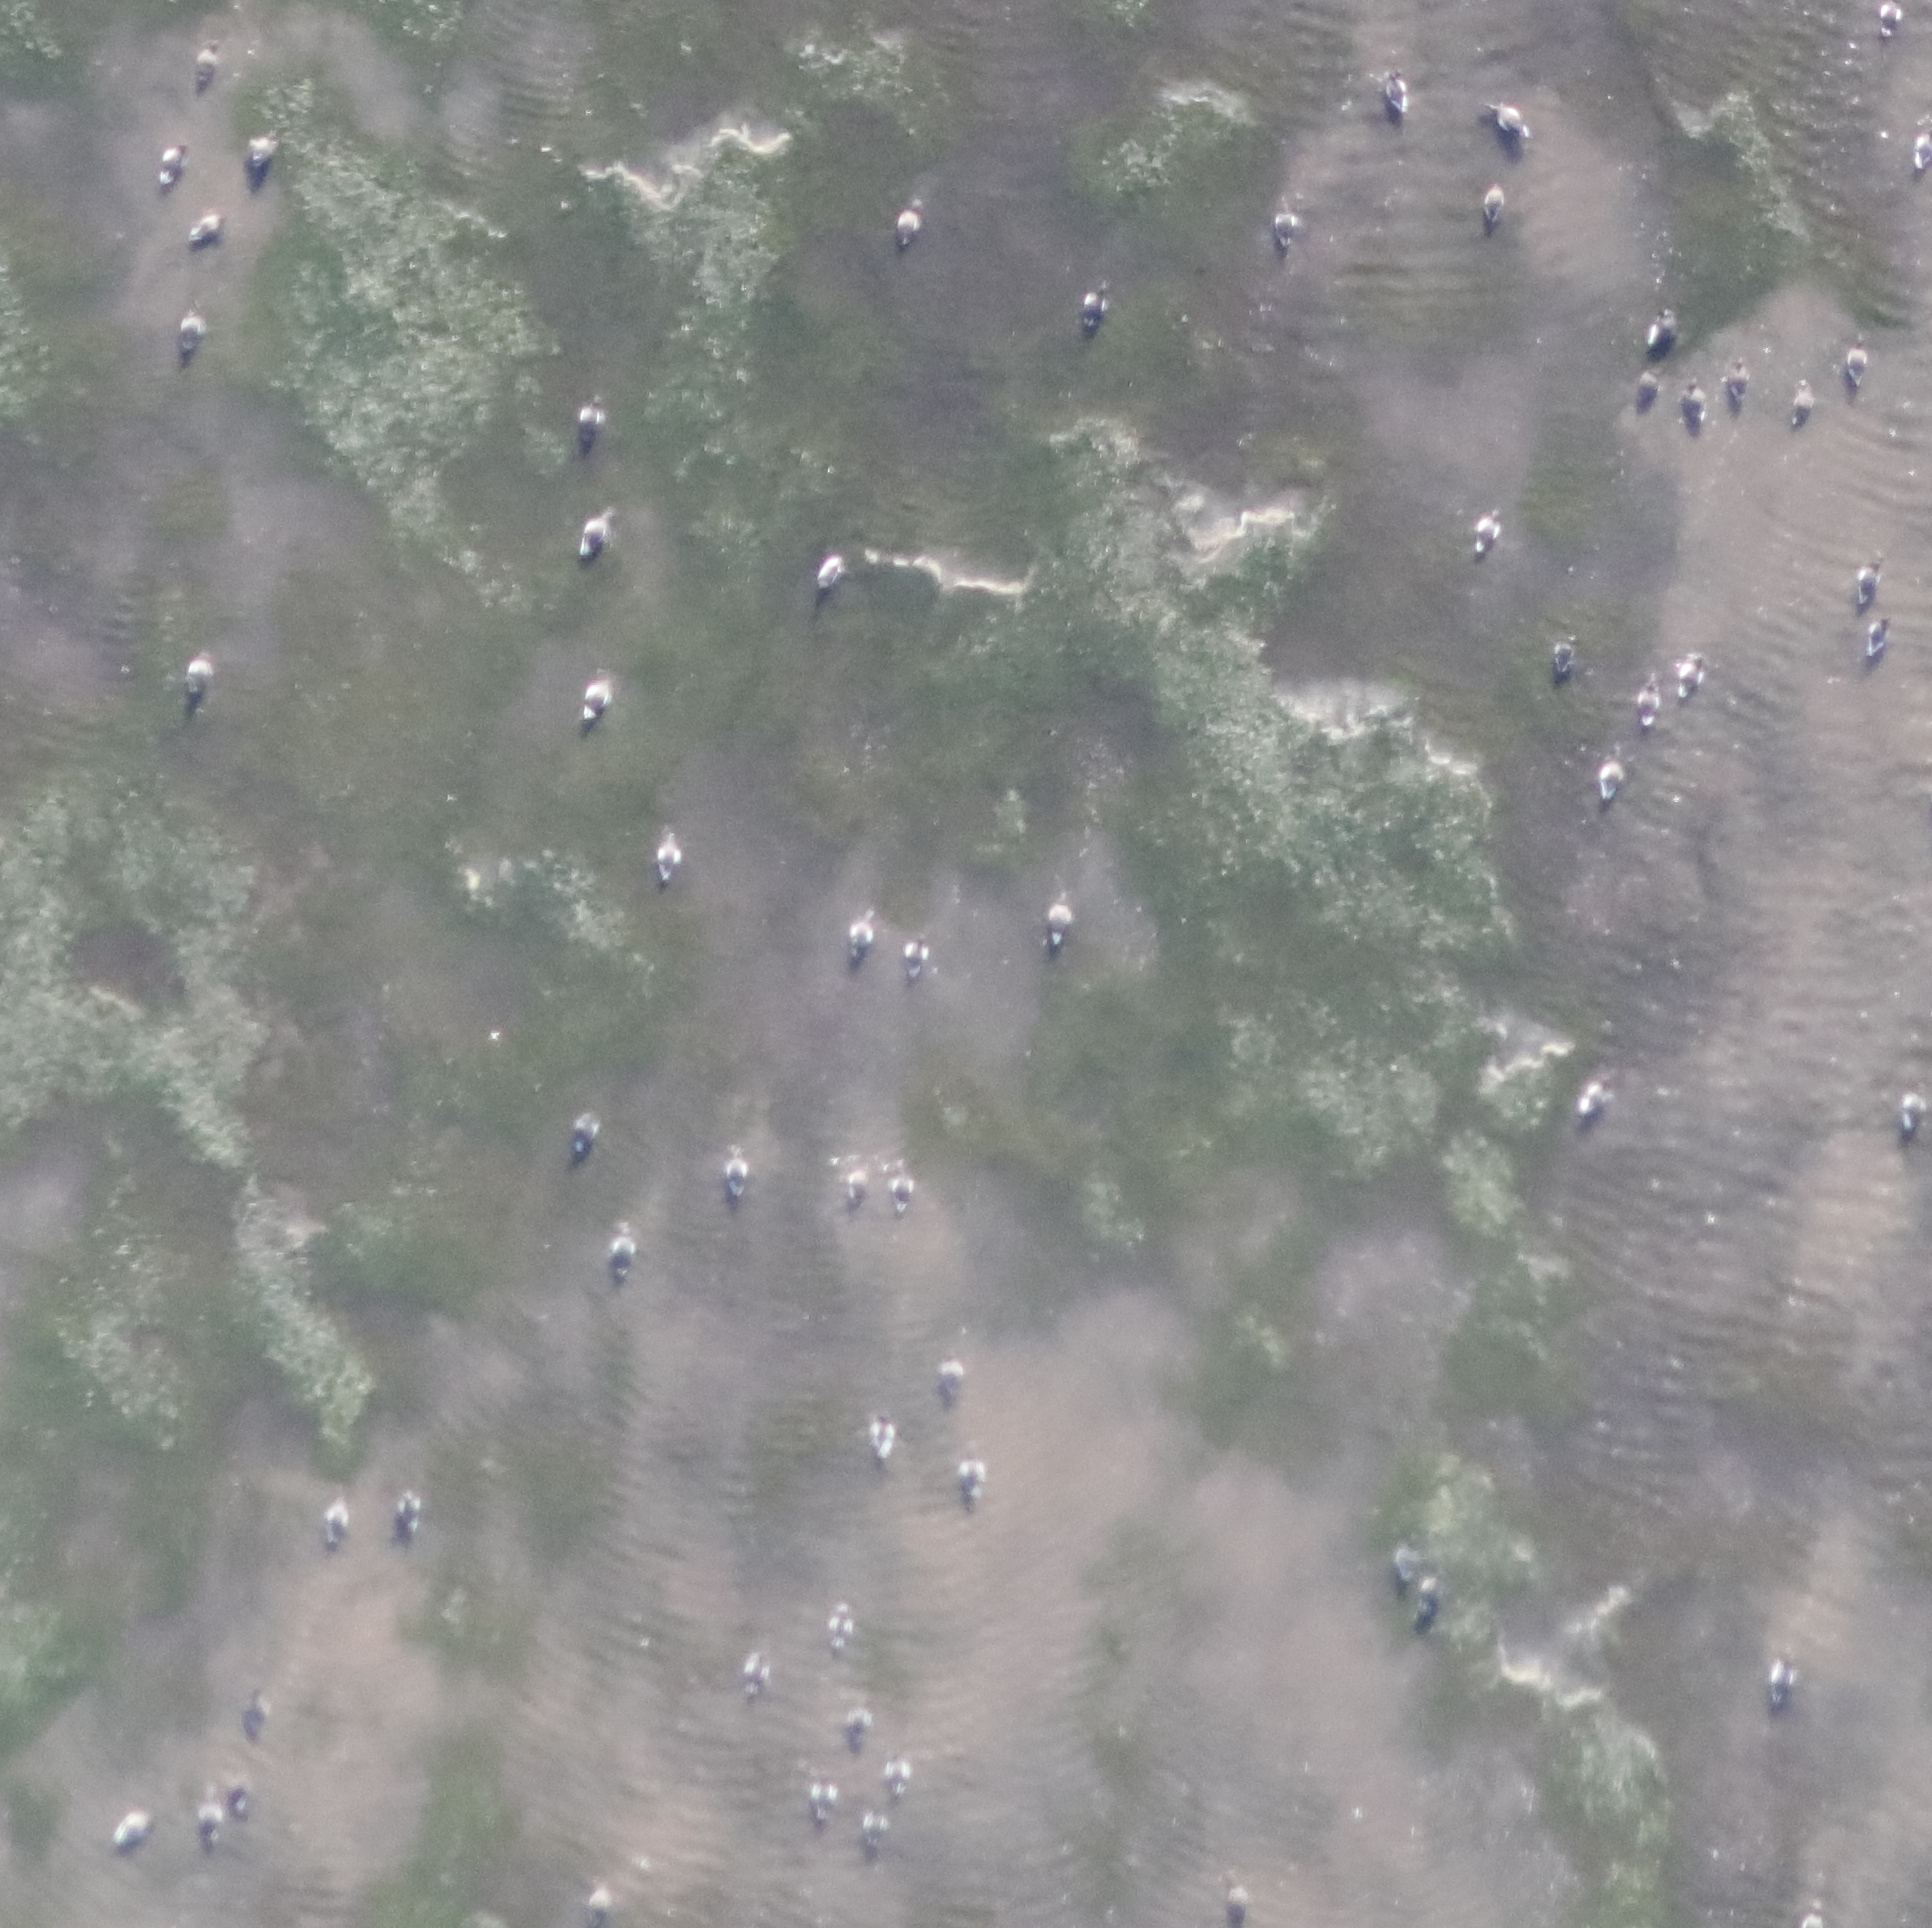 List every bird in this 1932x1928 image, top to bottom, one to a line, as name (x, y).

brant (1897, 3)
brant (215, 64)
brant (1391, 77)
brant (1508, 120)
brant (1926, 144)
brant (266, 150)
brant (164, 166)
brant (1493, 197)
brant (908, 224)
brant (1283, 230)
brant (203, 232)
brant (1096, 305)
brant (1653, 331)
brant (192, 334)
brant (1855, 369)
brant (1738, 384)
brant (1647, 390)
brant (1708, 408)
brant (1801, 408)
brant (594, 418)
brant (595, 535)
brant (1482, 535)
brant (834, 574)
brant (1865, 576)
brant (1878, 640)
brant (1702, 660)
brant (1567, 661)
brant (207, 674)
brant (1641, 695)
brant (598, 696)
brant (1619, 781)
brant (666, 853)
brant (1062, 919)
brant (859, 944)
brant (921, 963)
brant (1595, 1102)
brant (1900, 1121)
brant (586, 1133)
brant (739, 1176)
brant (854, 1183)
brant (904, 1183)
brant (623, 1250)
brant (947, 1385)
brant (887, 1434)
brant (974, 1475)
brant (408, 1516)
brant (348, 1529)
brant (1405, 1562)
brant (1432, 1600)
brant (841, 1636)
brant (758, 1673)
brant (1786, 1681)
brant (262, 1706)
brant (860, 1723)
brant (888, 1771)
brant (823, 1797)
brant (232, 1810)
brant (212, 1835)
brant (873, 1838)
brant (134, 1843)
brant (1238, 1899)
brant (595, 1907)